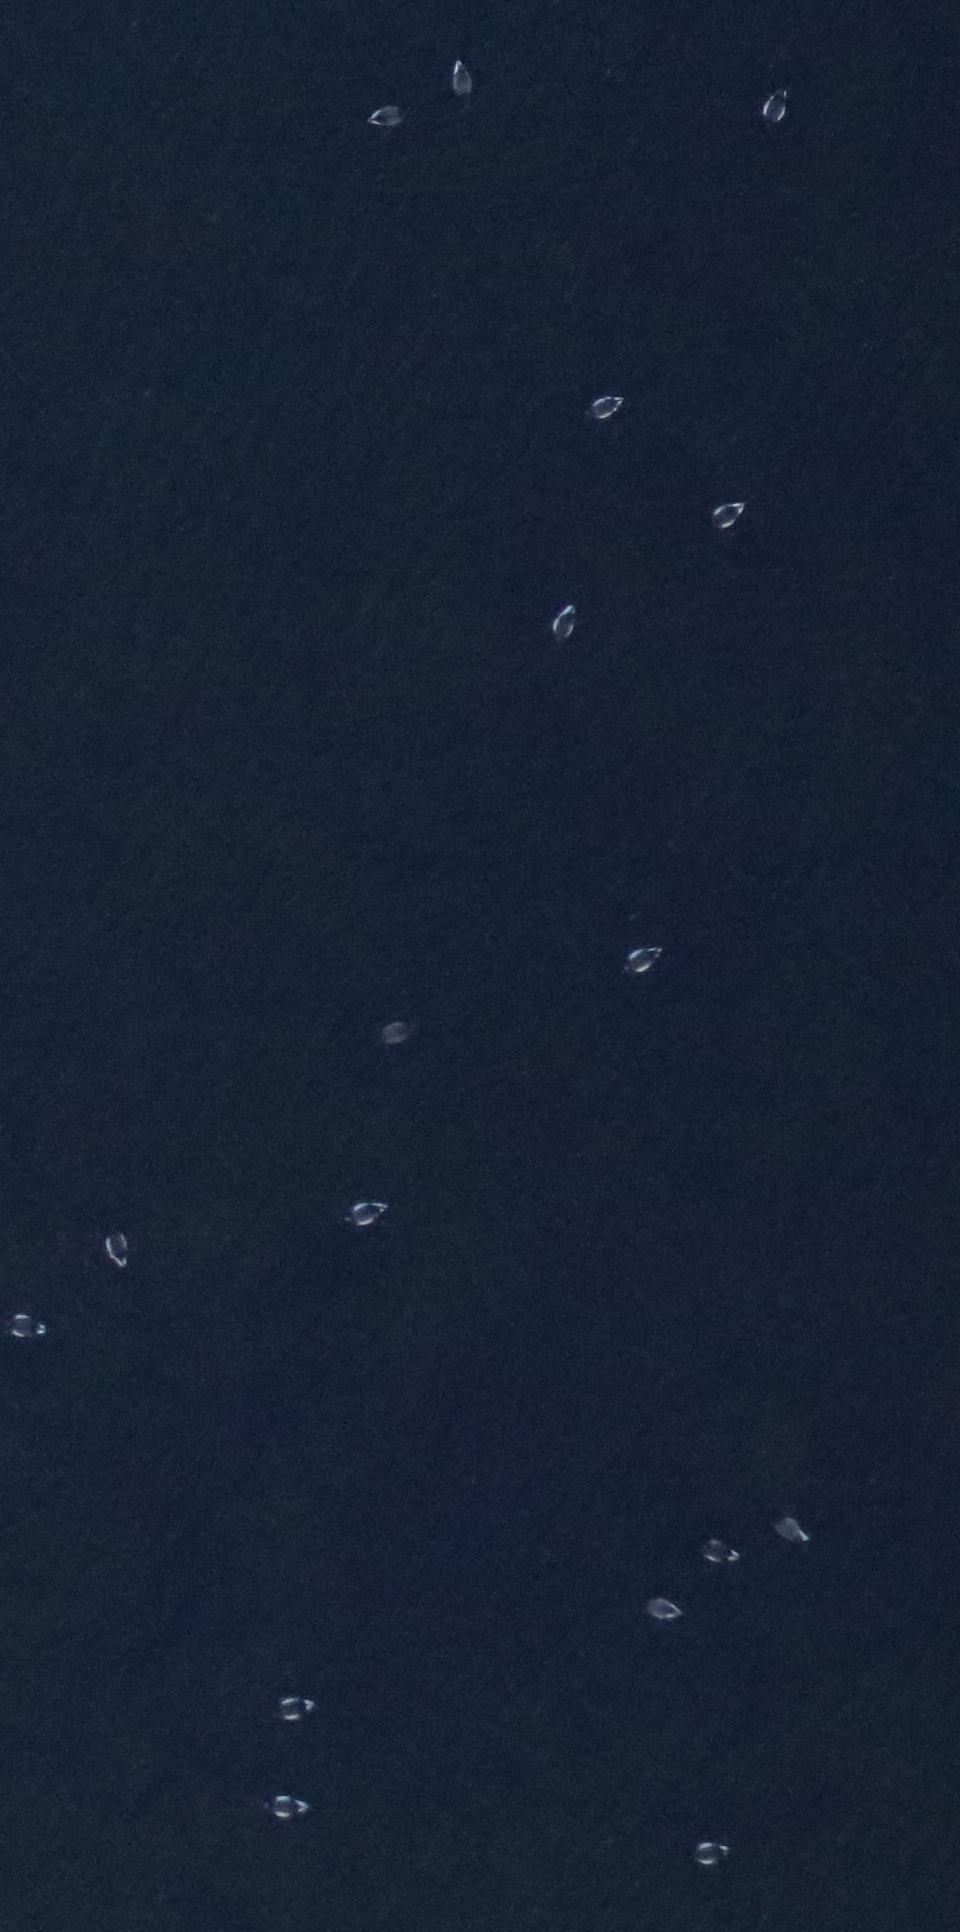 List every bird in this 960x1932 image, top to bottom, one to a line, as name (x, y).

brant (465, 80)
brant (775, 108)
brant (390, 115)
brant (603, 407)
brant (728, 515)
brant (564, 625)
brant (642, 959)
brant (391, 1033)
brant (365, 1214)
brant (117, 1244)
brant (26, 1325)
brant (791, 1532)
brant (716, 1549)
brant (663, 1609)
brant (293, 1708)
brant (285, 1807)
brant (709, 1853)